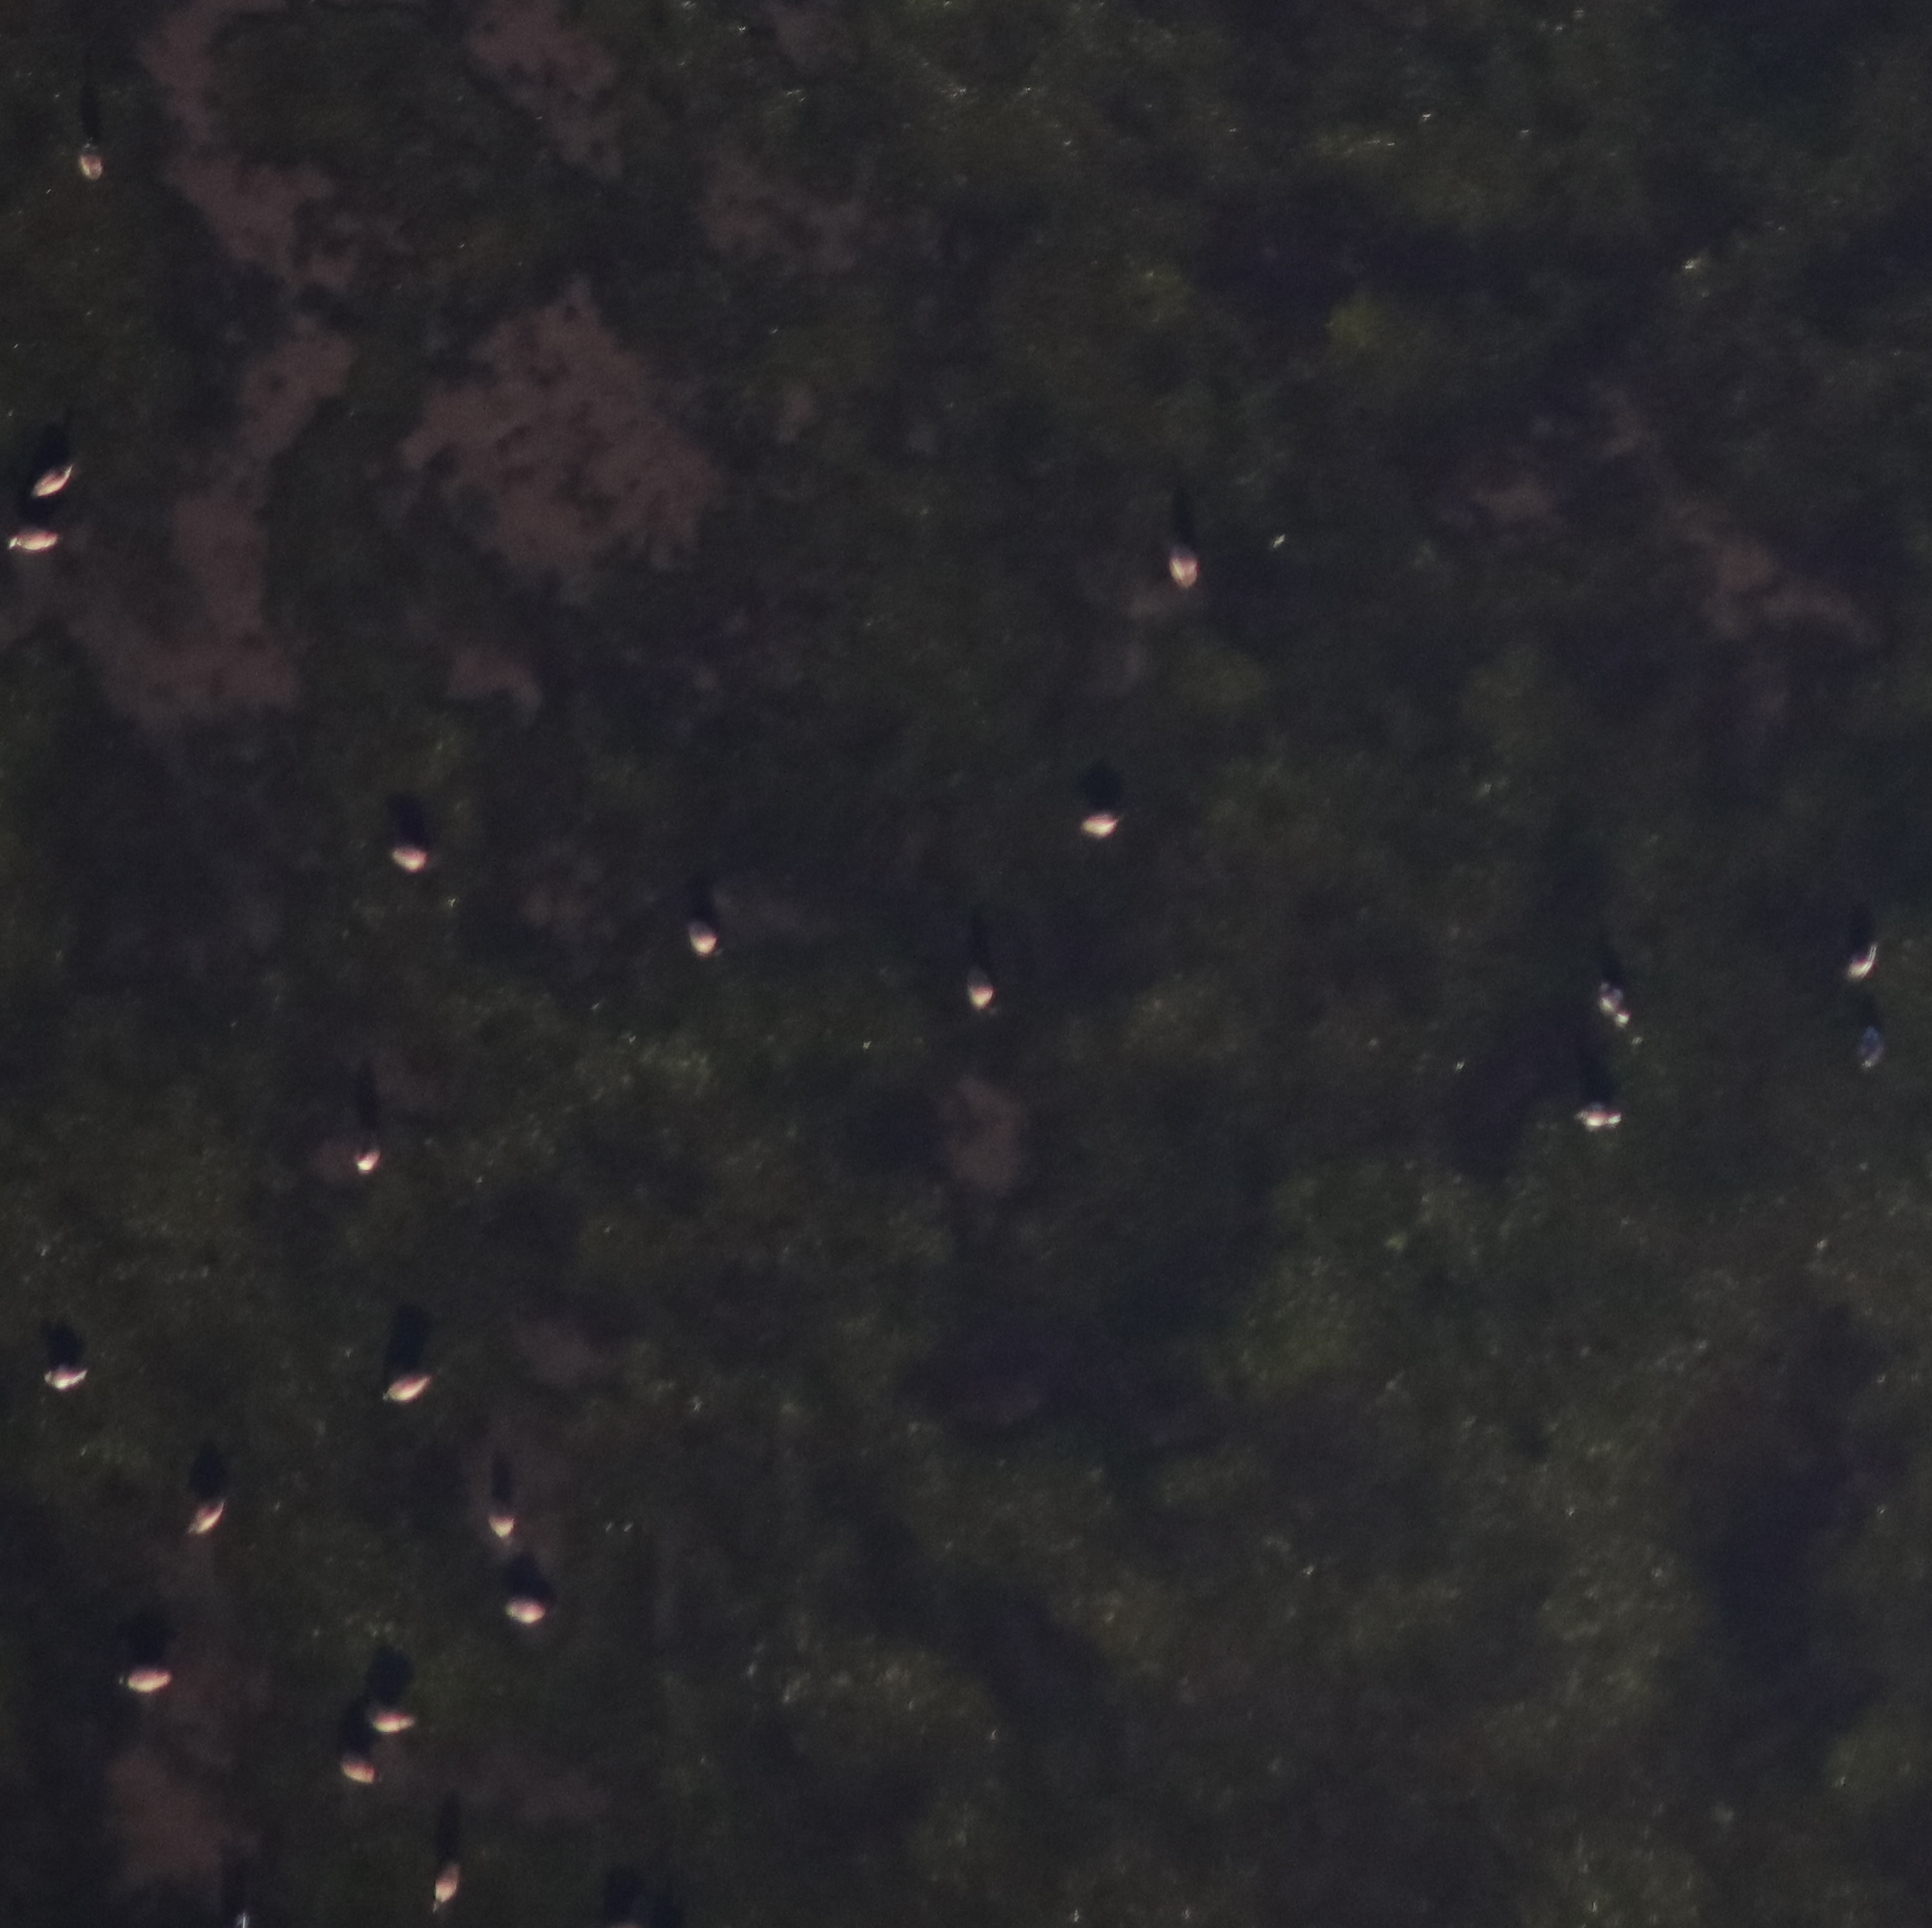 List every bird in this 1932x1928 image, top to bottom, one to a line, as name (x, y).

Canada goose (84, 162)
Canada goose (50, 481)
Canada goose (37, 537)
Canada goose (1180, 573)
Canada goose (1104, 820)
Canada goose (409, 856)
Canada goose (702, 943)
brant (1862, 971)
Canada goose (985, 1002)
brant (1619, 1008)
brant (1877, 1046)
brant (1590, 1104)
Canada goose (379, 1154)
Canada goose (65, 1374)
Canada goose (408, 1382)
Canada goose (206, 1513)
Canada goose (500, 1514)
Canada goose (525, 1608)
Canada goose (148, 1678)
Canada goose (389, 1718)
Canada goose (363, 1775)
Canada goose (451, 1893)